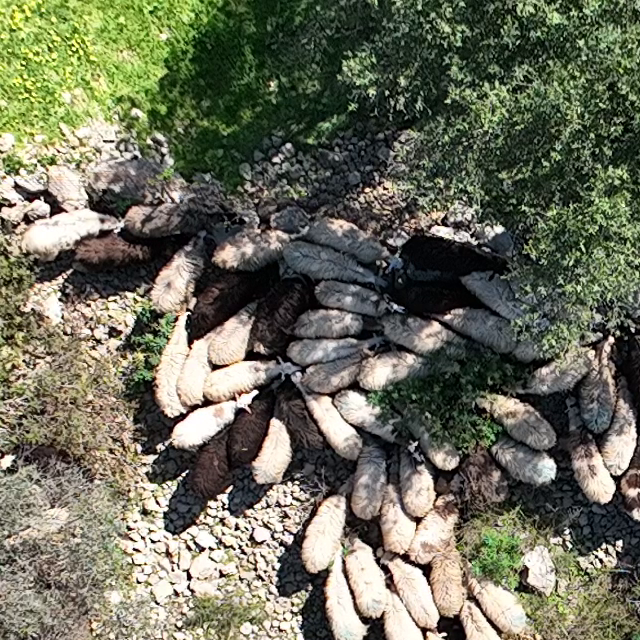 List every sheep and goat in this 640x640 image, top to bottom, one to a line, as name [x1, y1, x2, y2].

sheep [124, 202, 243, 238]
sheep [20, 209, 124, 262]
sheep [308, 219, 403, 271]
sheep [211, 226, 307, 271]
sheep [149, 231, 206, 313]
sheep [405, 235, 506, 275]
sheep [76, 236, 174, 269]
sheep [283, 241, 388, 290]
sheep [186, 262, 278, 341]
sheep [249, 268, 305, 355]
sheep [460, 269, 532, 322]
sheep [313, 281, 405, 315]
sheep [205, 299, 260, 365]
sheep [436, 304, 515, 352]
sheep [294, 309, 385, 338]
sheep [154, 313, 189, 419]
sheep [380, 313, 491, 358]
sheep [177, 326, 222, 406]
sheep [622, 327, 639, 422]
sheep [513, 331, 603, 361]
sheep [579, 335, 616, 433]
sheep [287, 336, 381, 366]
sheep [498, 346, 594, 395]
sheep [304, 348, 370, 395]
sheep [358, 351, 461, 391]
sheep [202, 359, 302, 401]
sheep [289, 372, 362, 460]
sheep [275, 374, 323, 458]
sheep [226, 383, 276, 465]
sheep [389, 388, 461, 471]
sheep [462, 388, 556, 450]
sheep [172, 390, 258, 451]
sheep [332, 390, 425, 462]
sheep [566, 397, 616, 506]
sheep [622, 415, 639, 522]
sheep [249, 416, 293, 484]
sheep [191, 423, 233, 499]
sheep [490, 432, 556, 486]
sheep [347, 439, 386, 519]
sheep [400, 442, 437, 517]
sheep [460, 442, 509, 502]
sheep [379, 449, 408, 553]
sheep [302, 476, 353, 572]
sheep [408, 494, 457, 565]
sheep [344, 529, 386, 618]
sheep [430, 536, 467, 619]
sheep [325, 547, 370, 639]
sheep [377, 549, 440, 630]
sheep [461, 561, 526, 634]
sheep [384, 587, 425, 639]
sheep [460, 599, 512, 639]
sheep [424, 630, 463, 639]
sheep [451, 635, 500, 639]